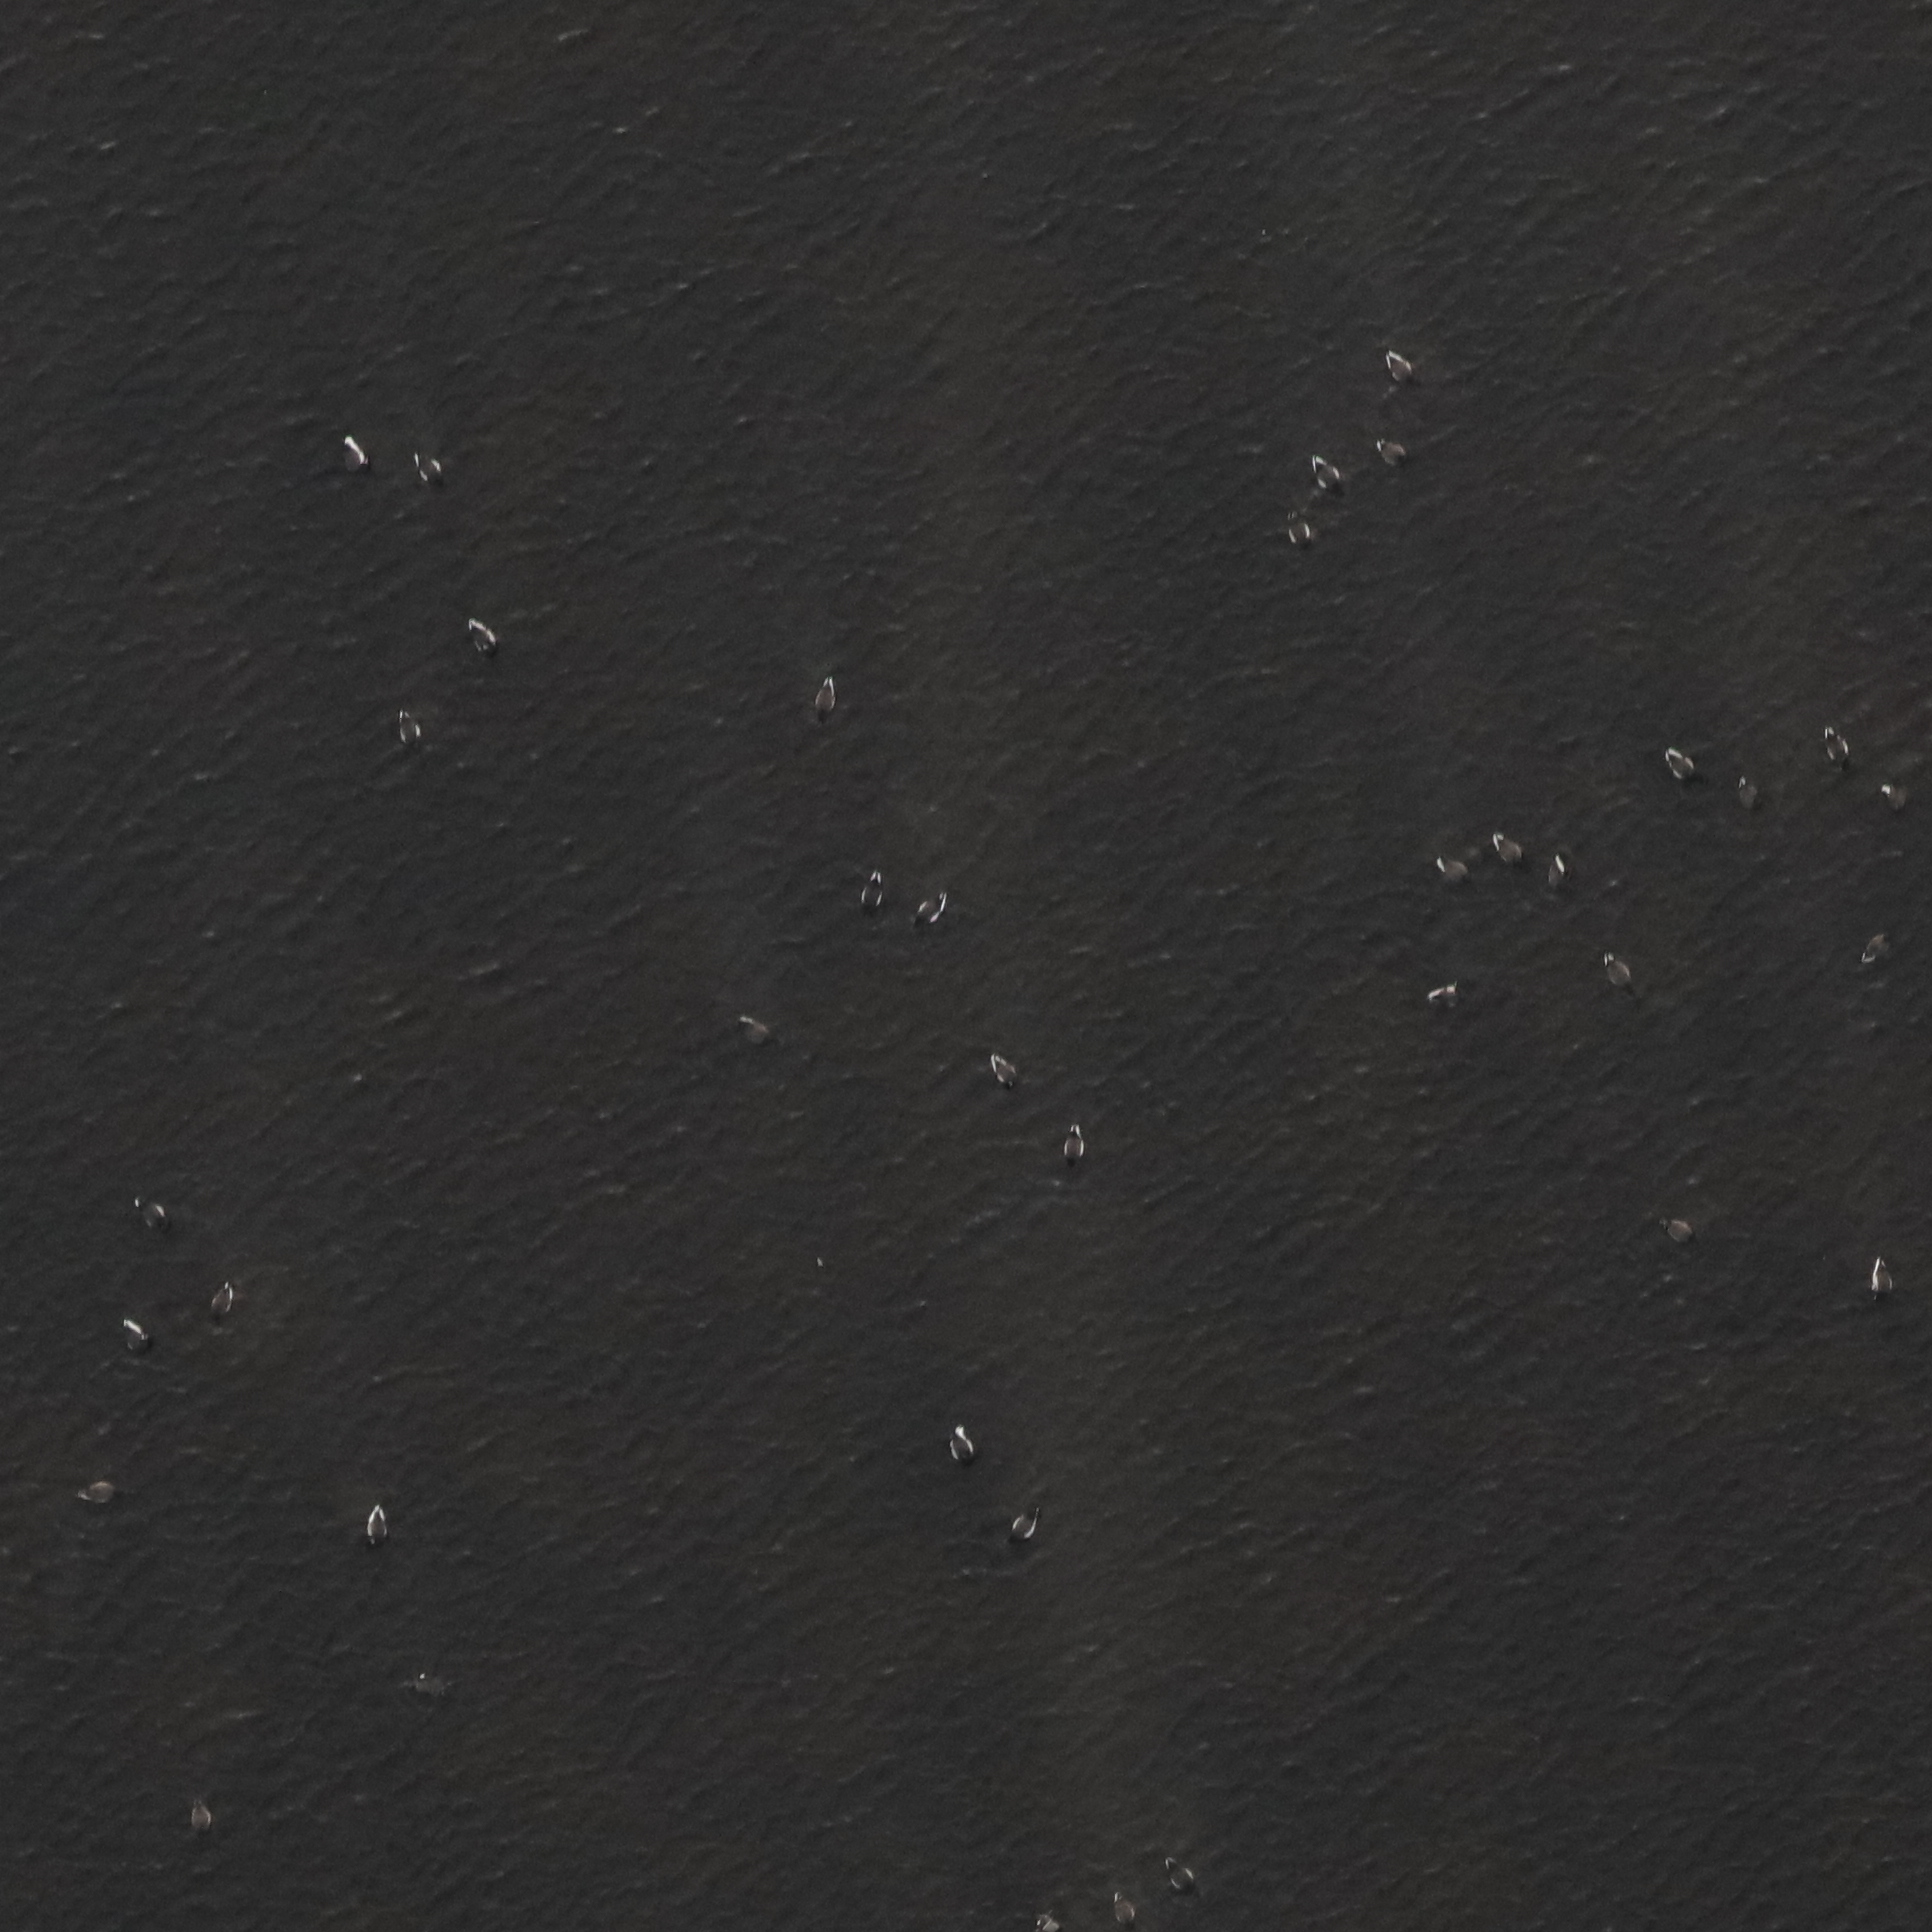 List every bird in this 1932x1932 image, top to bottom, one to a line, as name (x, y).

brant (1399, 369)
brant (1392, 451)
brant (357, 455)
brant (429, 469)
brant (1327, 476)
brant (1299, 531)
brant (483, 638)
brant (827, 699)
brant (408, 729)
brant (1836, 750)
brant (1681, 767)
brant (1749, 792)
brant (1895, 797)
brant (1508, 851)
brant (1452, 869)
brant (1557, 870)
brant (871, 894)
brant (930, 908)
brant (1875, 945)
brant (1617, 972)
brant (1450, 998)
brant (757, 1031)
brant (1005, 1072)
brant (1074, 1146)
brant (154, 1213)
brant (1679, 1229)
brant (1880, 1278)
brant (224, 1301)
brant (139, 1334)
brant (962, 1447)
brant (99, 1492)
brant (1024, 1526)
brant (379, 1528)
brant (200, 1816)
brant (1179, 1877)
brant (1124, 1911)
brant (1049, 1930)